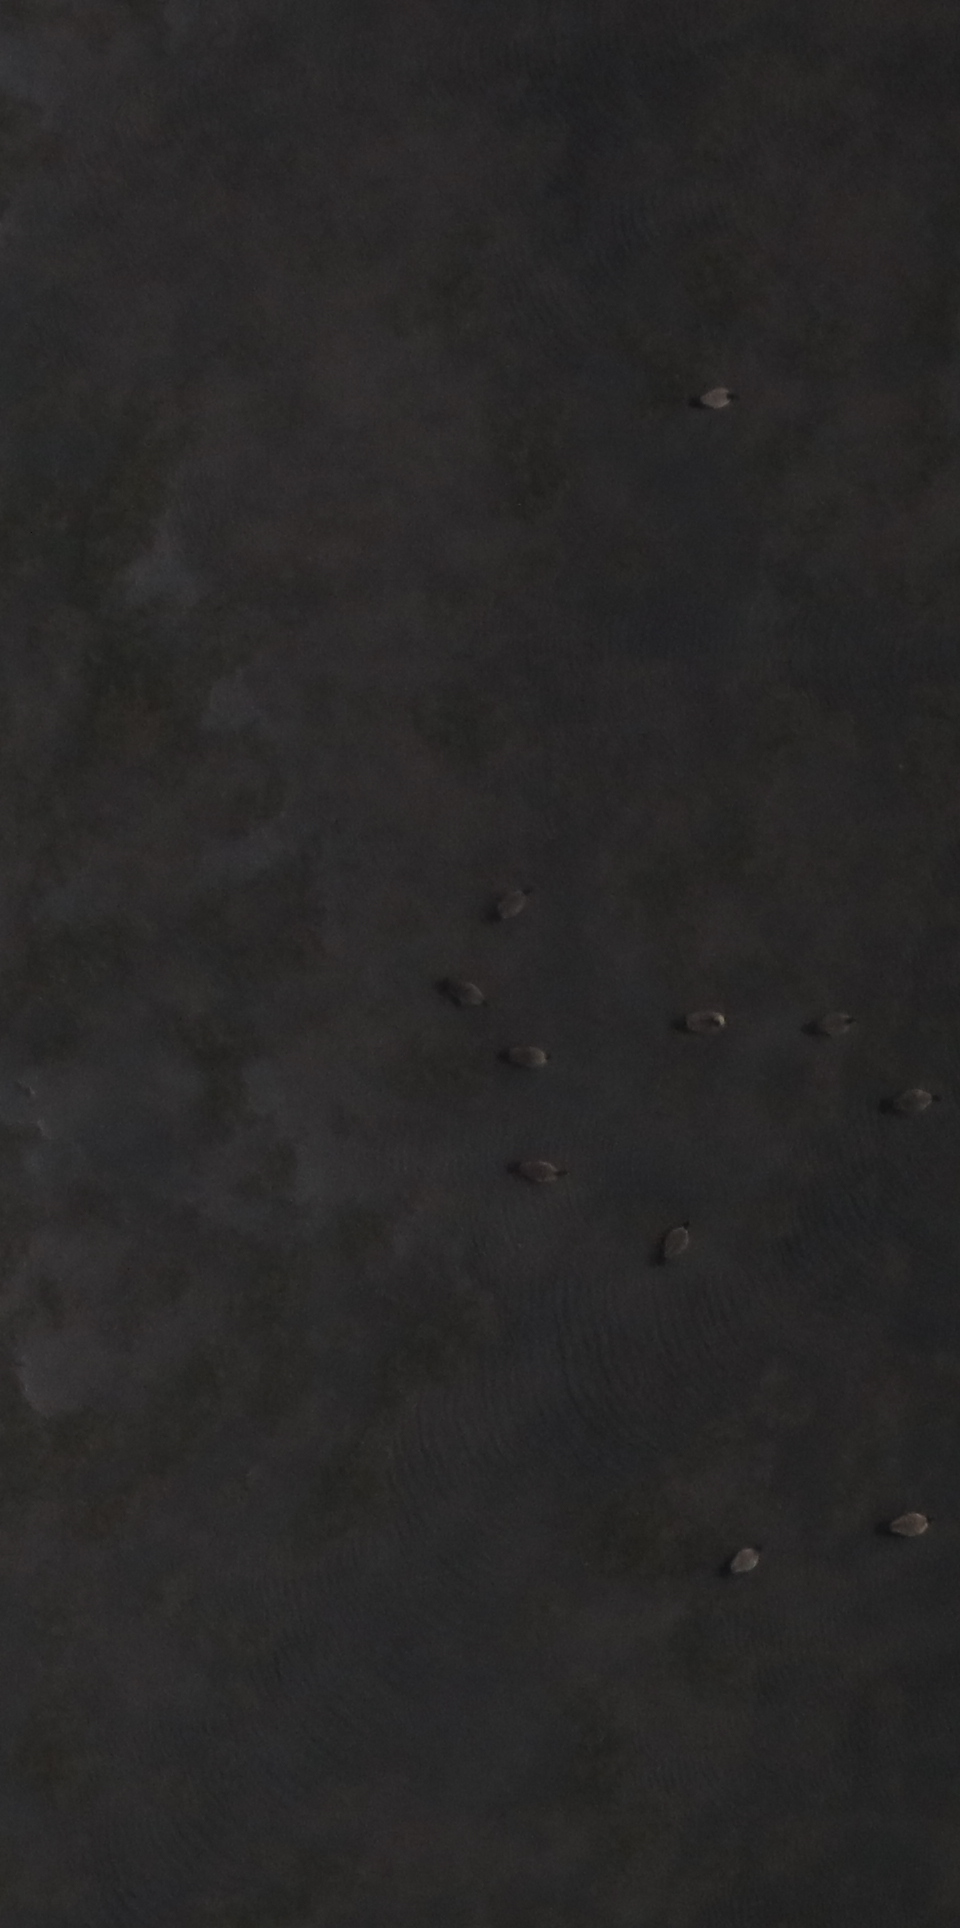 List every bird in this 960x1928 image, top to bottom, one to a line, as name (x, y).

Canada goose (717, 395)
Canada goose (516, 902)
Canada goose (468, 990)
Canada goose (708, 1020)
Canada goose (840, 1026)
Canada goose (528, 1059)
Canada goose (915, 1100)
Canada goose (536, 1167)
Canada goose (678, 1243)
Canada goose (909, 1529)
Canada goose (747, 1562)